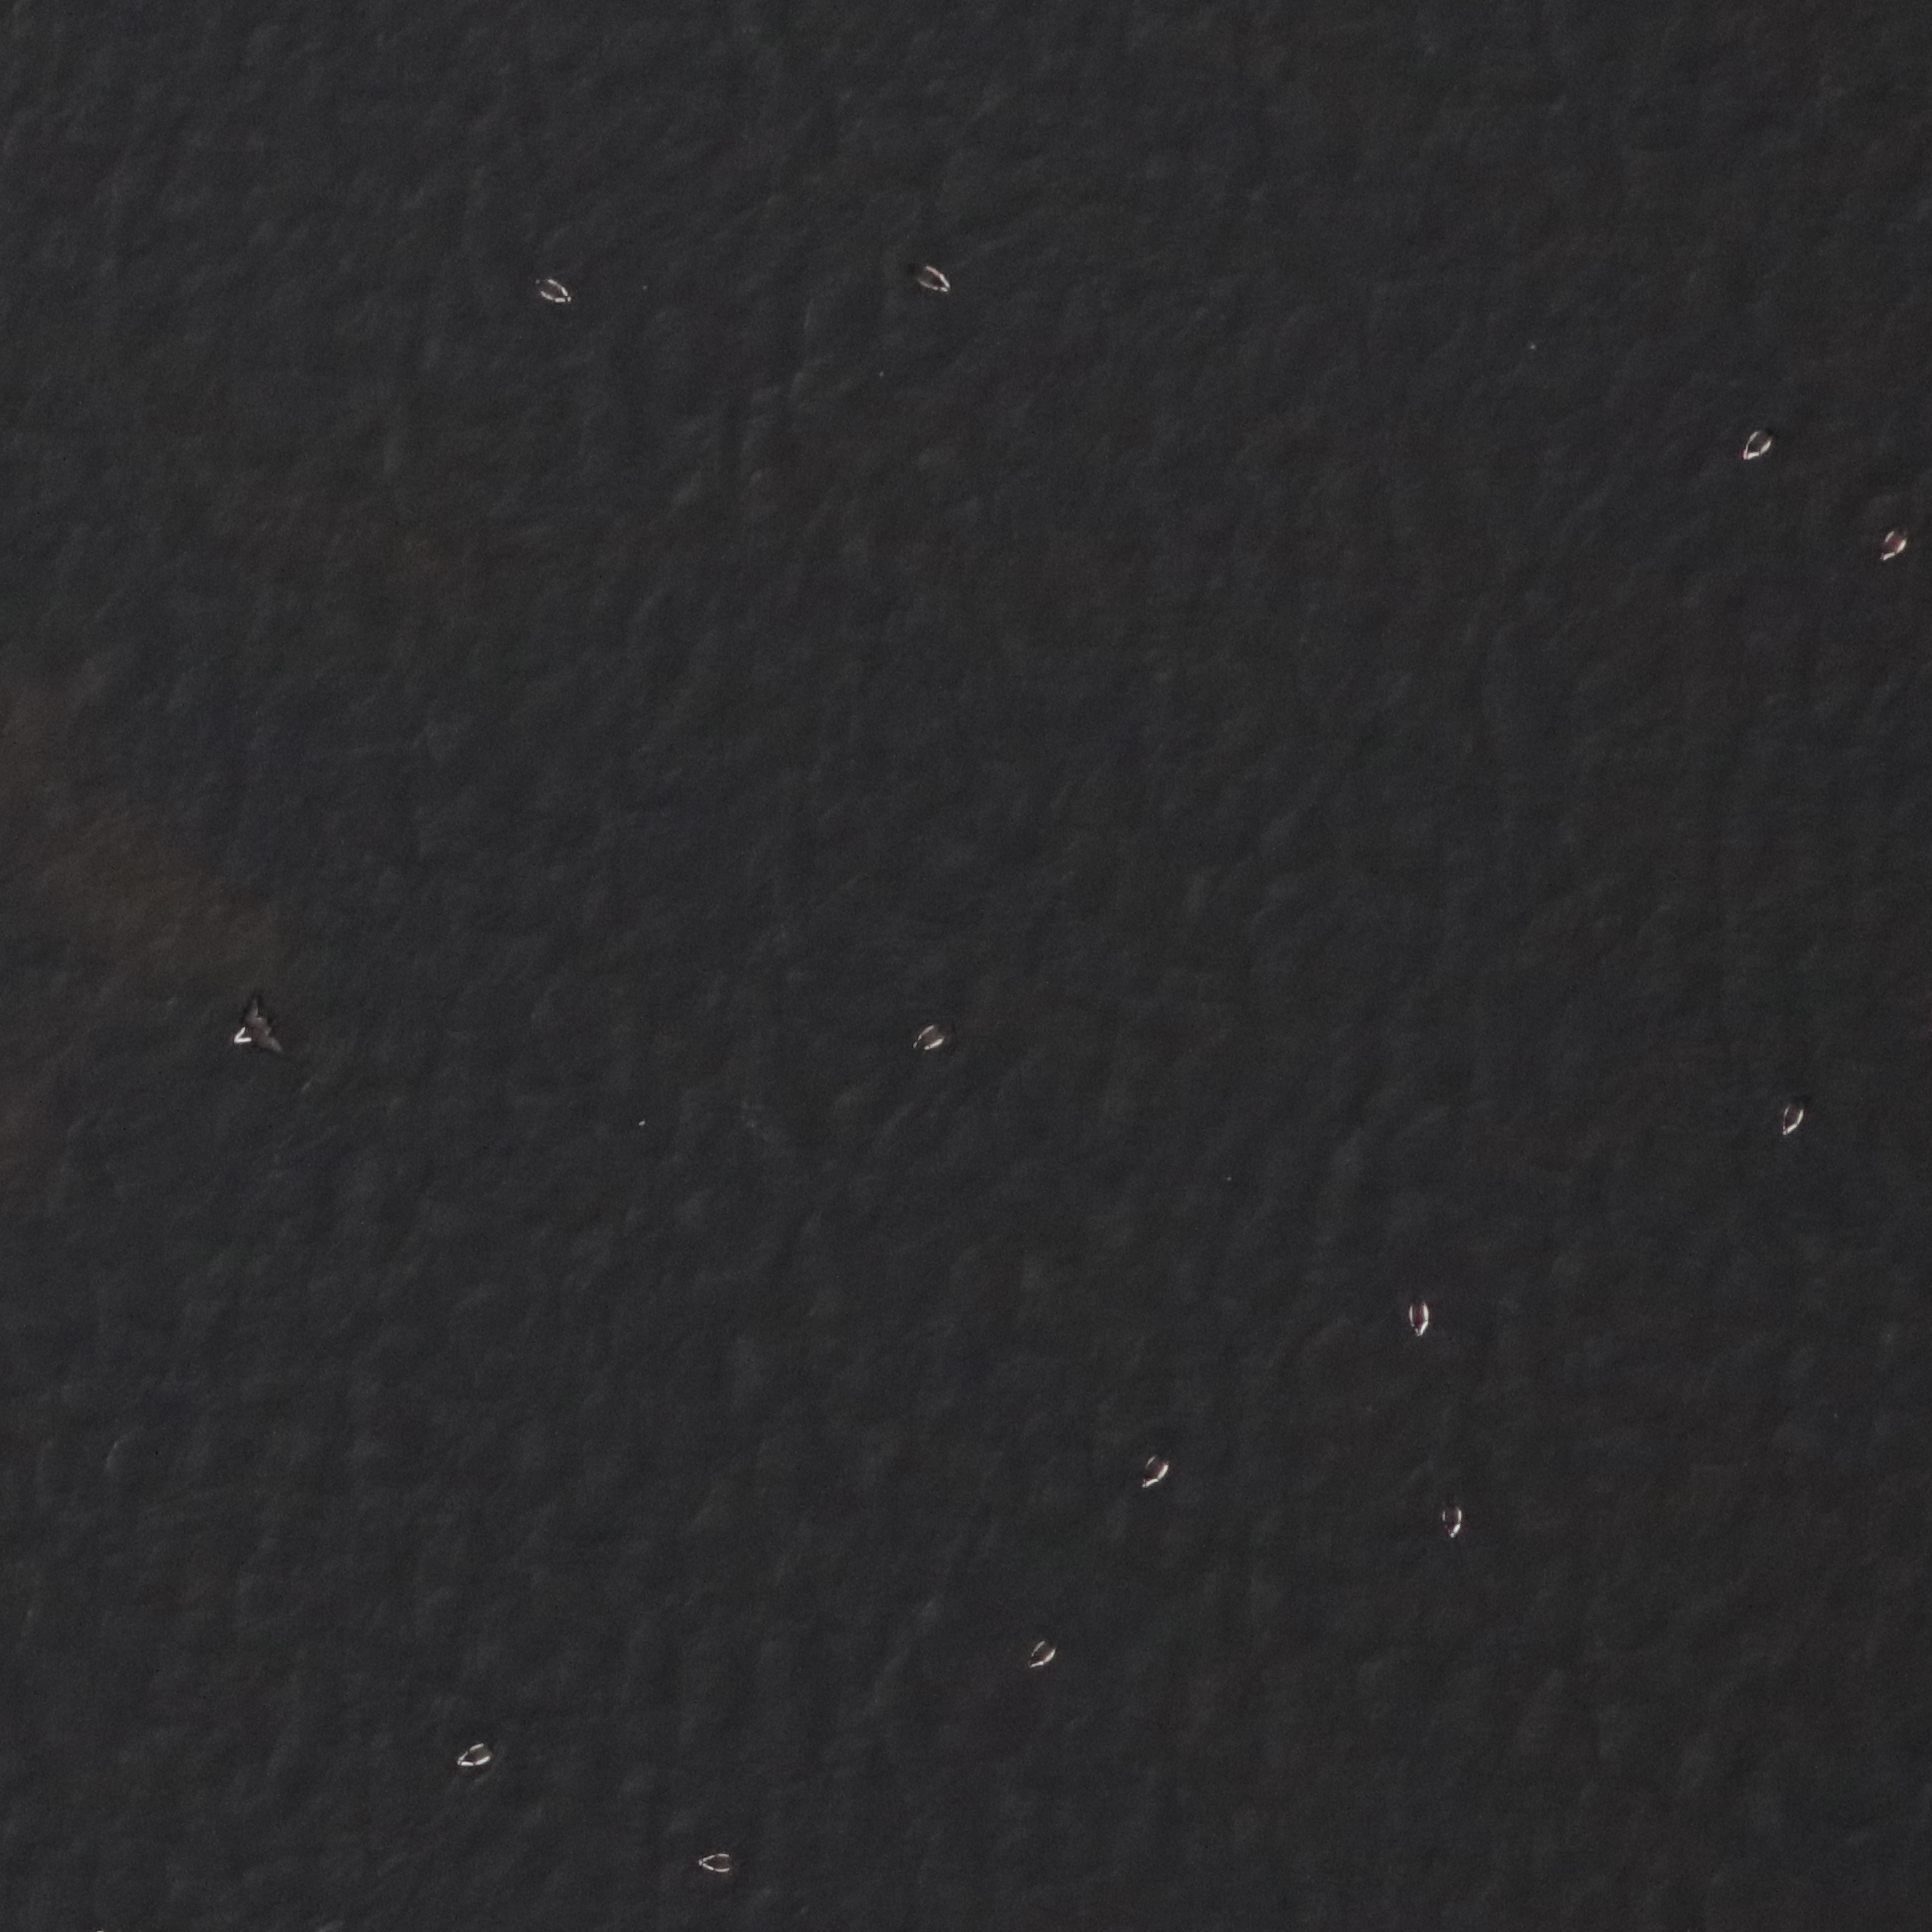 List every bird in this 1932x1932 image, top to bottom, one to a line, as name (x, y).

brant (929, 278)
brant (551, 290)
brant (1756, 442)
brant (1893, 542)
brant (256, 1025)
brant (933, 1036)
brant (1792, 1116)
brant (1417, 1316)
brant (1154, 1470)
brant (1451, 1519)
brant (1042, 1653)
brant (476, 1756)
brant (719, 1863)